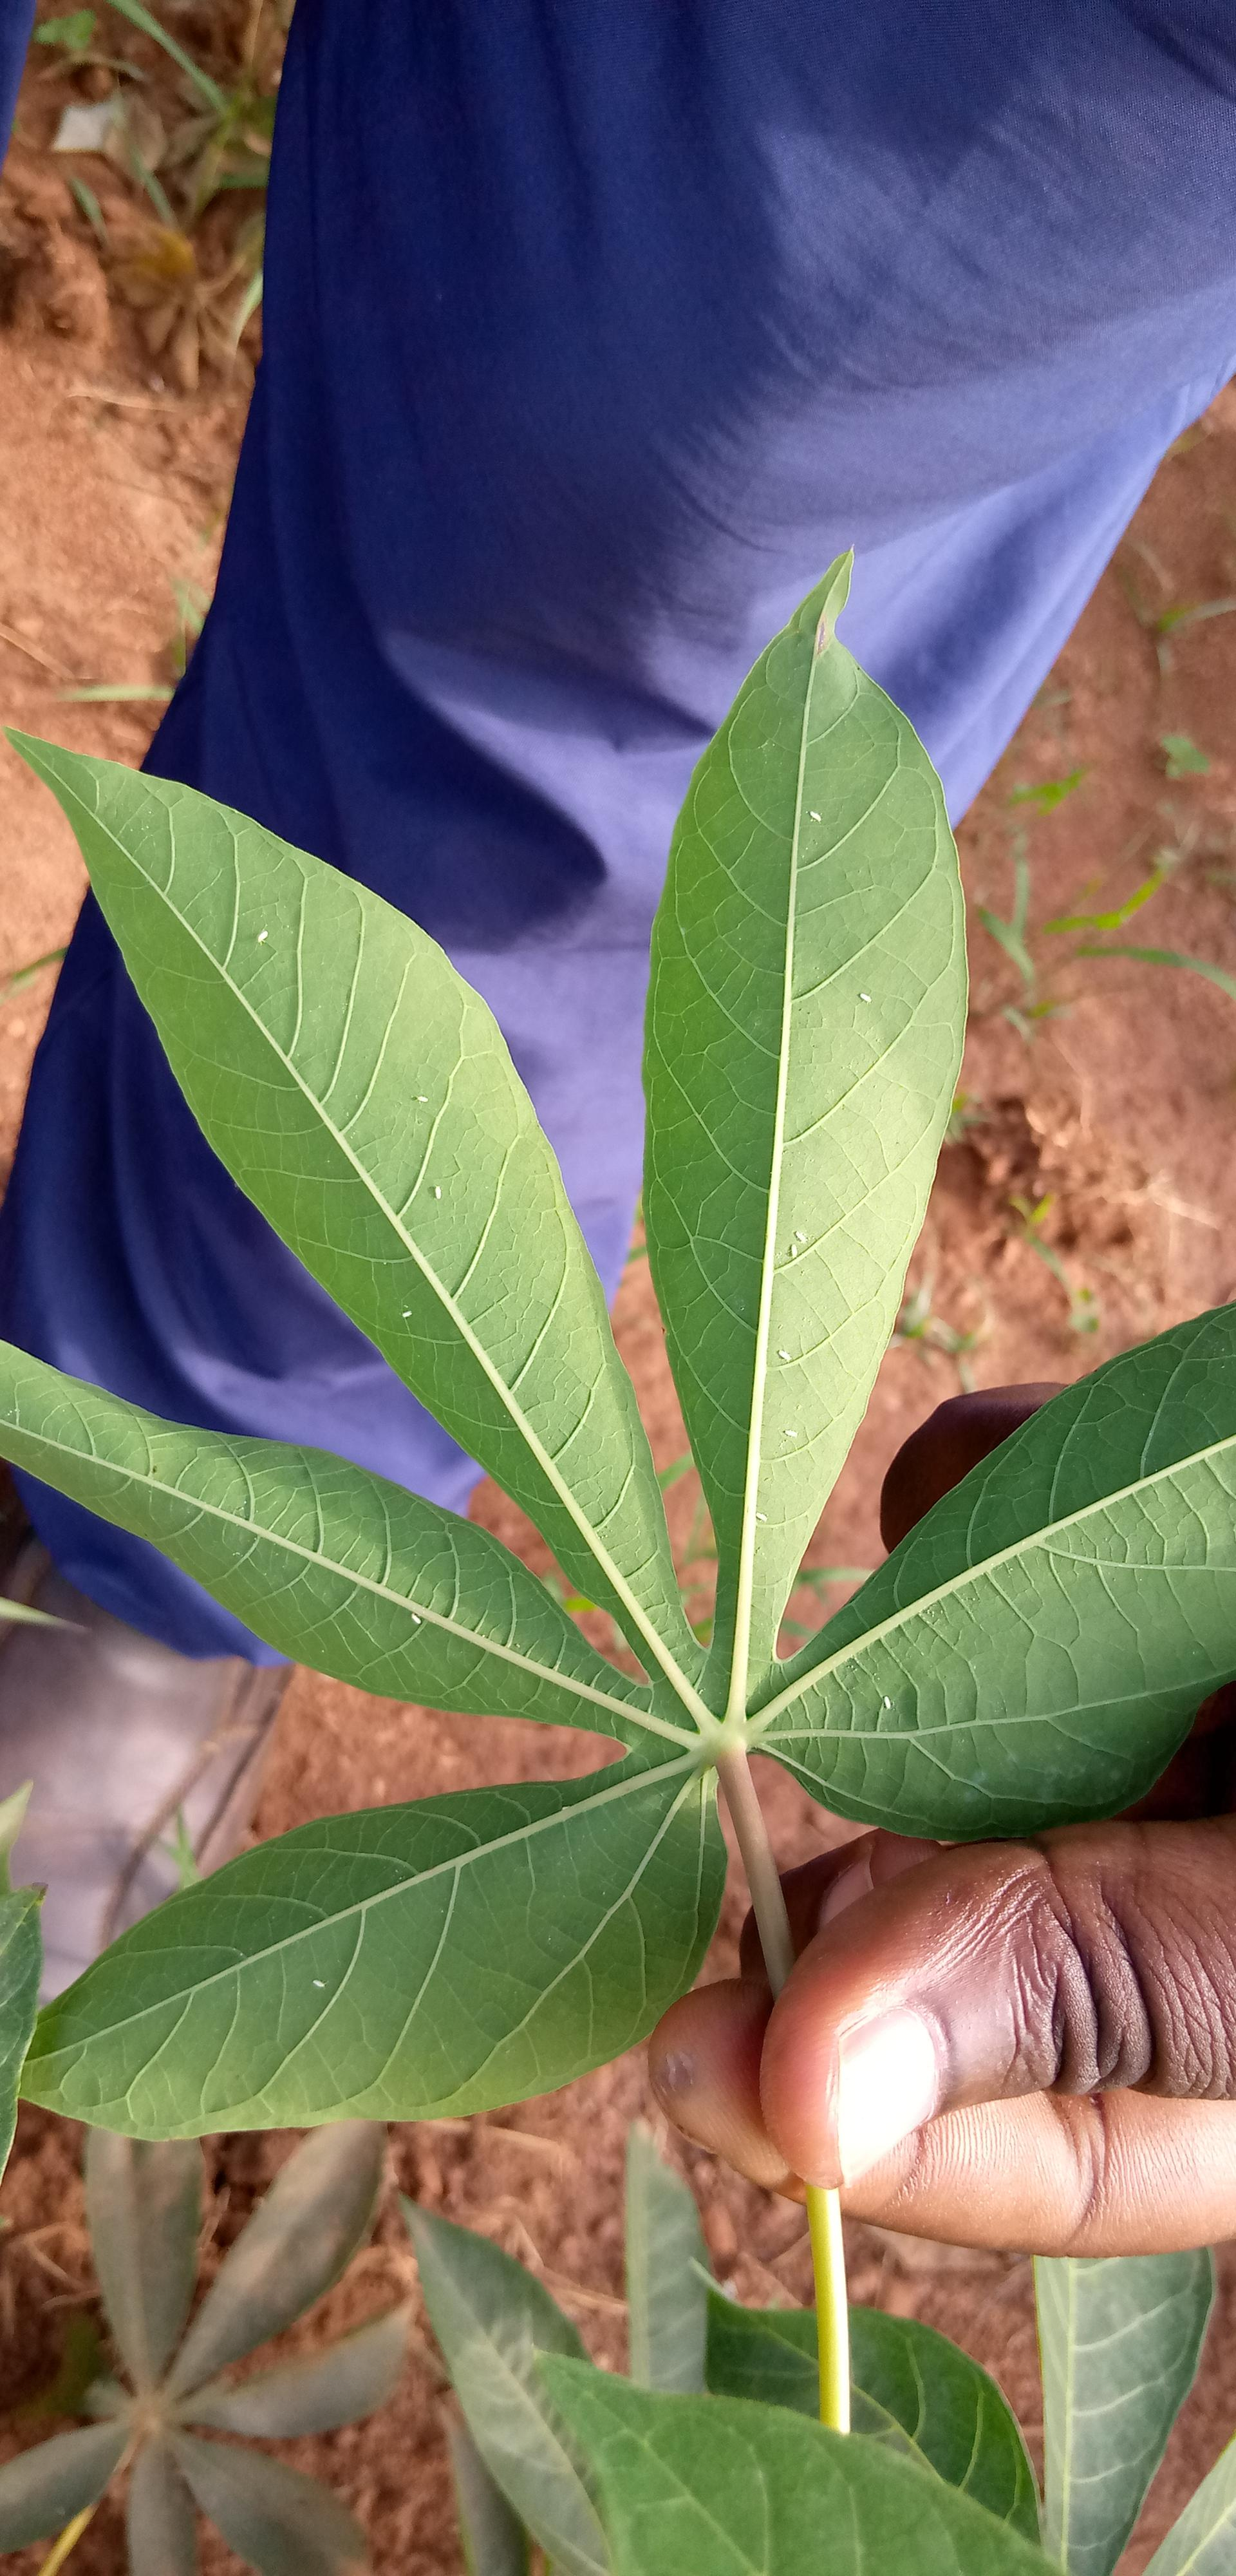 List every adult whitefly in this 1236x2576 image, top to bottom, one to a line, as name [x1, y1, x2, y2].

whitefly [807, 810, 825, 824]
whitefly [255, 927, 273, 947]
whitefly [856, 990, 874, 1006]
whitefly [413, 1094, 431, 1104]
whitefly [433, 1184, 444, 1201]
whitefly [793, 1229, 809, 1244]
whitefly [790, 1242, 799, 1260]
whitefly [400, 1309, 415, 1321]
whitefly [777, 1349, 796, 1365]
whitefly [782, 1427, 800, 1441]
whitefly [754, 1510, 771, 1524]
whitefly [409, 1611, 424, 1627]
whitefly [881, 1694, 895, 1712]
whitefly [309, 1977, 328, 1989]